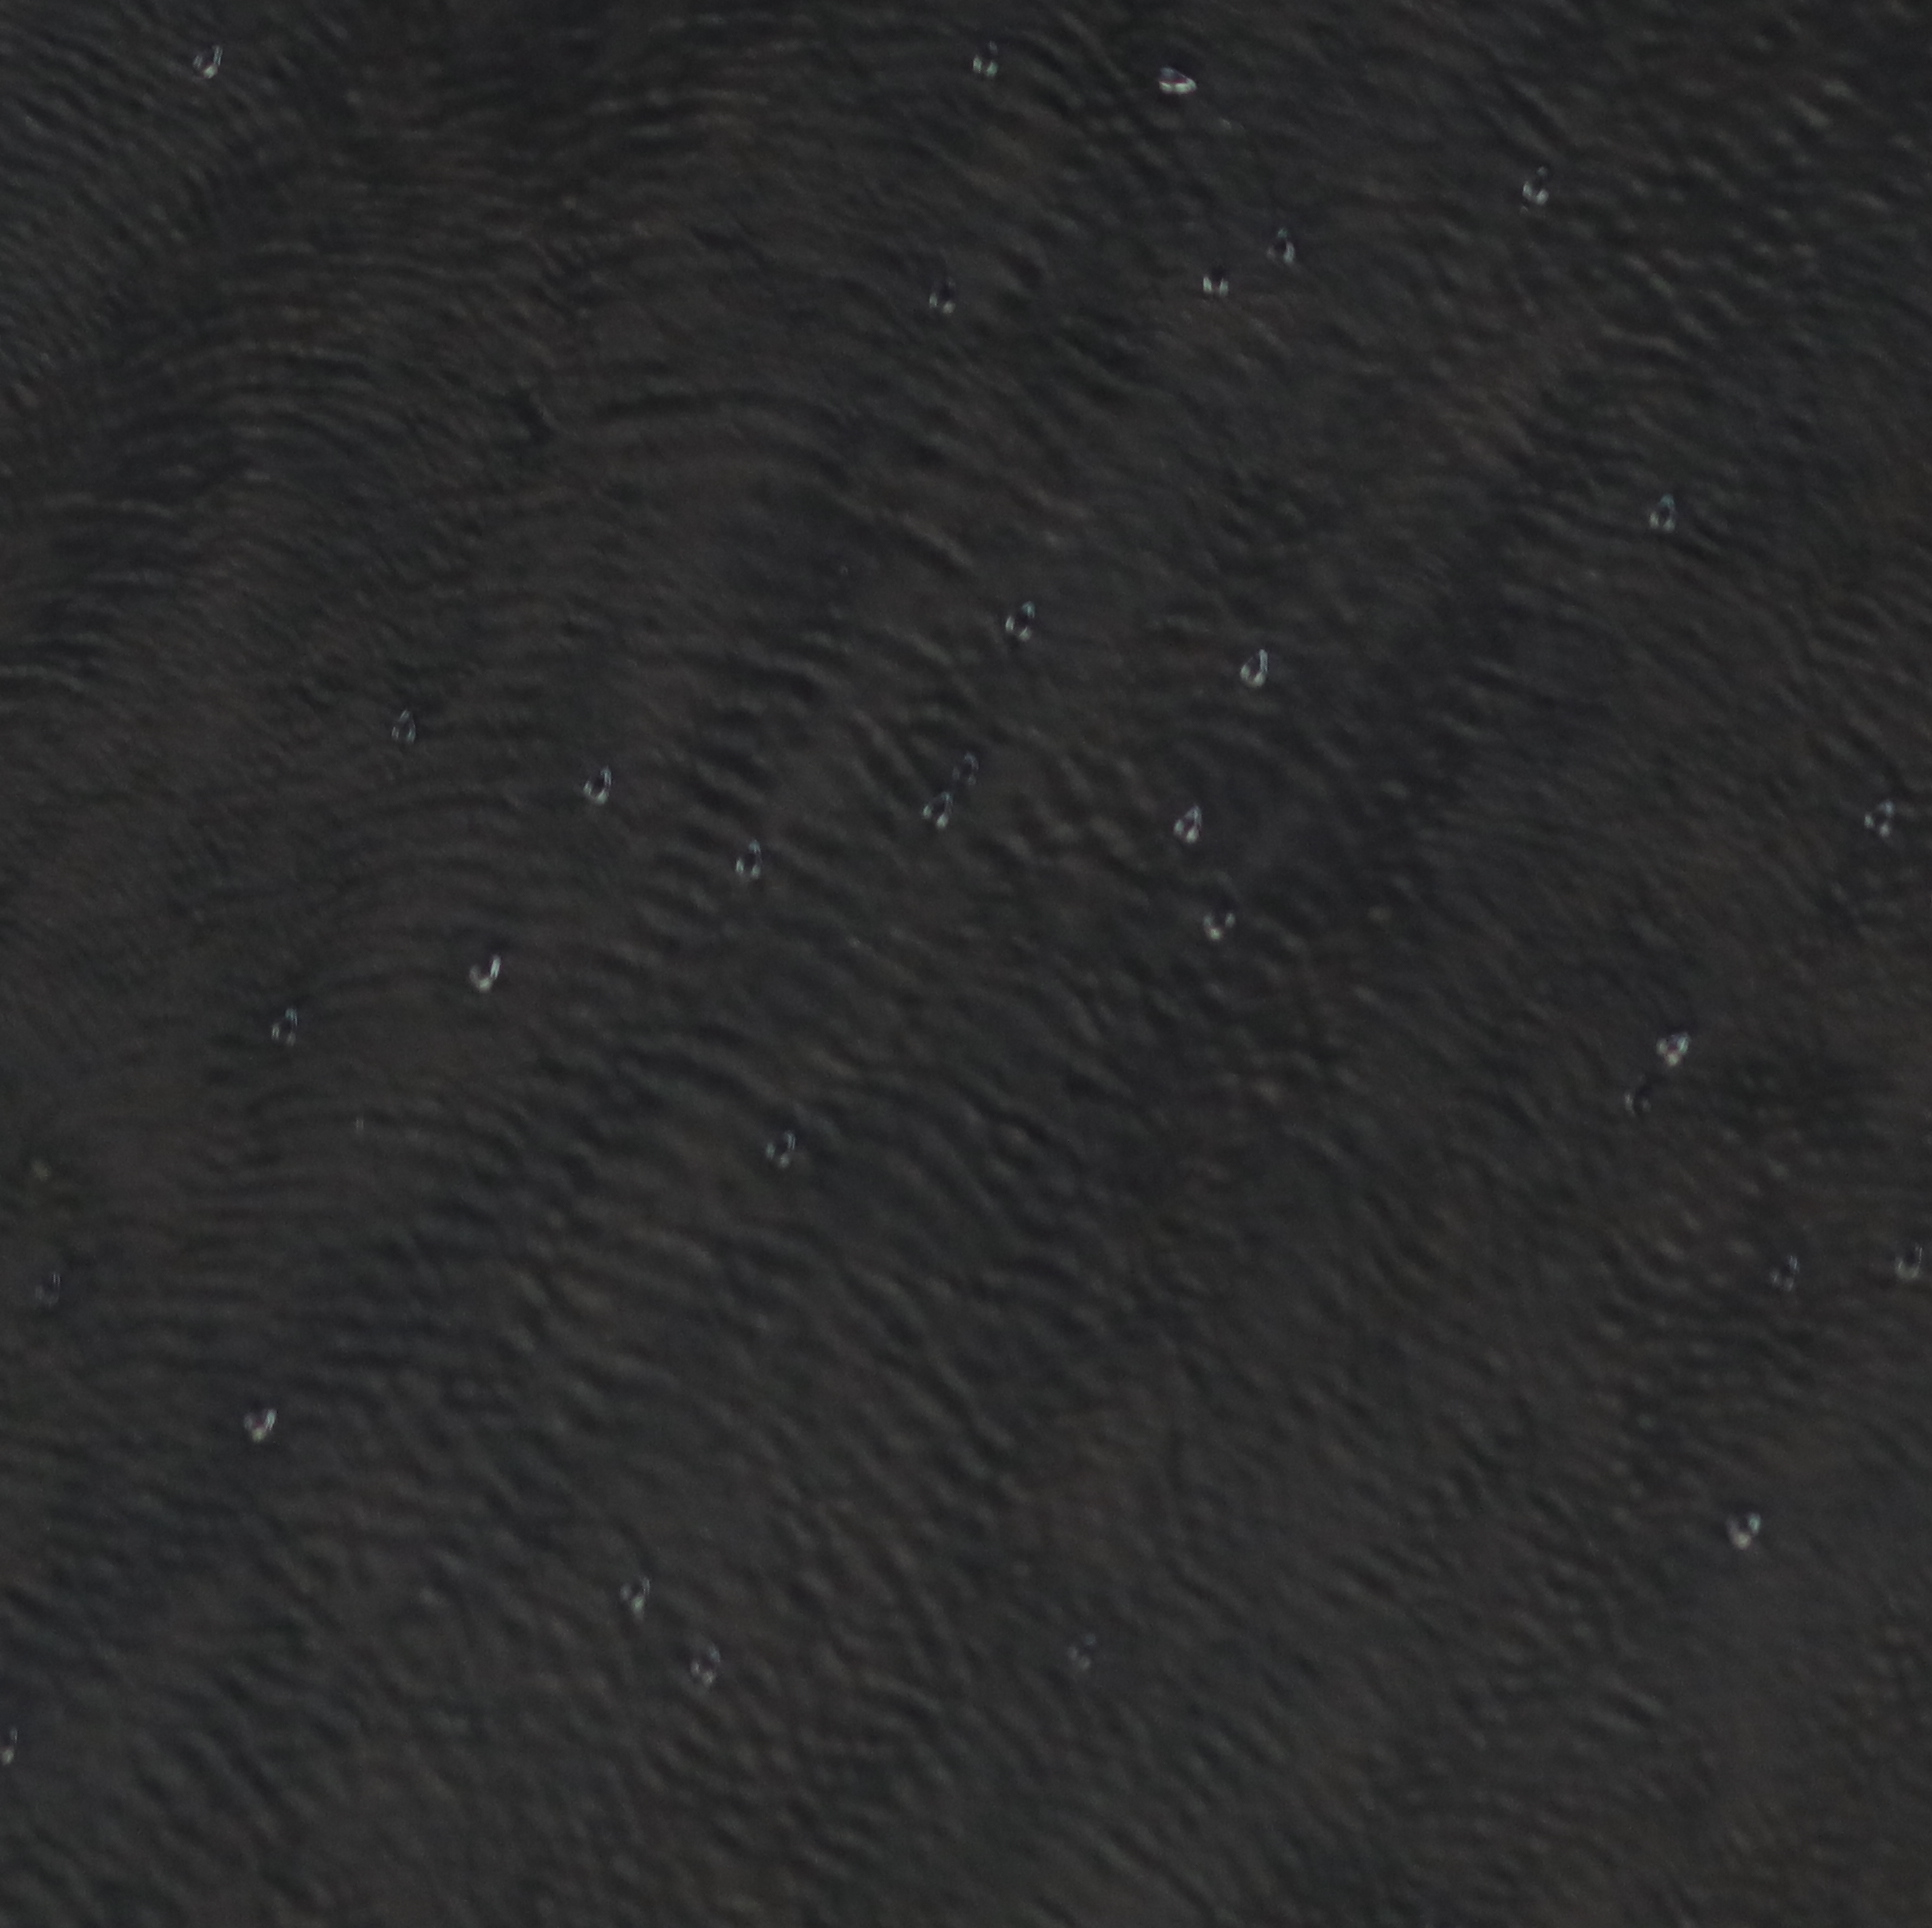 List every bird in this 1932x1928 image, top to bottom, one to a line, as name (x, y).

brant (207, 64)
brant (979, 65)
brant (1170, 87)
brant (1532, 187)
brant (1282, 243)
brant (1213, 279)
brant (939, 301)
brant (1669, 519)
brant (1018, 629)
brant (1261, 666)
brant (404, 728)
brant (972, 770)
brant (600, 786)
brant (939, 818)
brant (1878, 821)
brant (1187, 831)
brant (754, 858)
brant (1225, 919)
brant (487, 964)
brant (286, 1028)
brant (1671, 1044)
brant (1635, 1103)
brant (786, 1150)
brant (1913, 1263)
brant (1780, 1271)
brant (47, 1285)
brant (268, 1425)
brant (1742, 1527)
brant (637, 1596)
brant (1080, 1654)
brant (711, 1666)
brant (1, 1743)